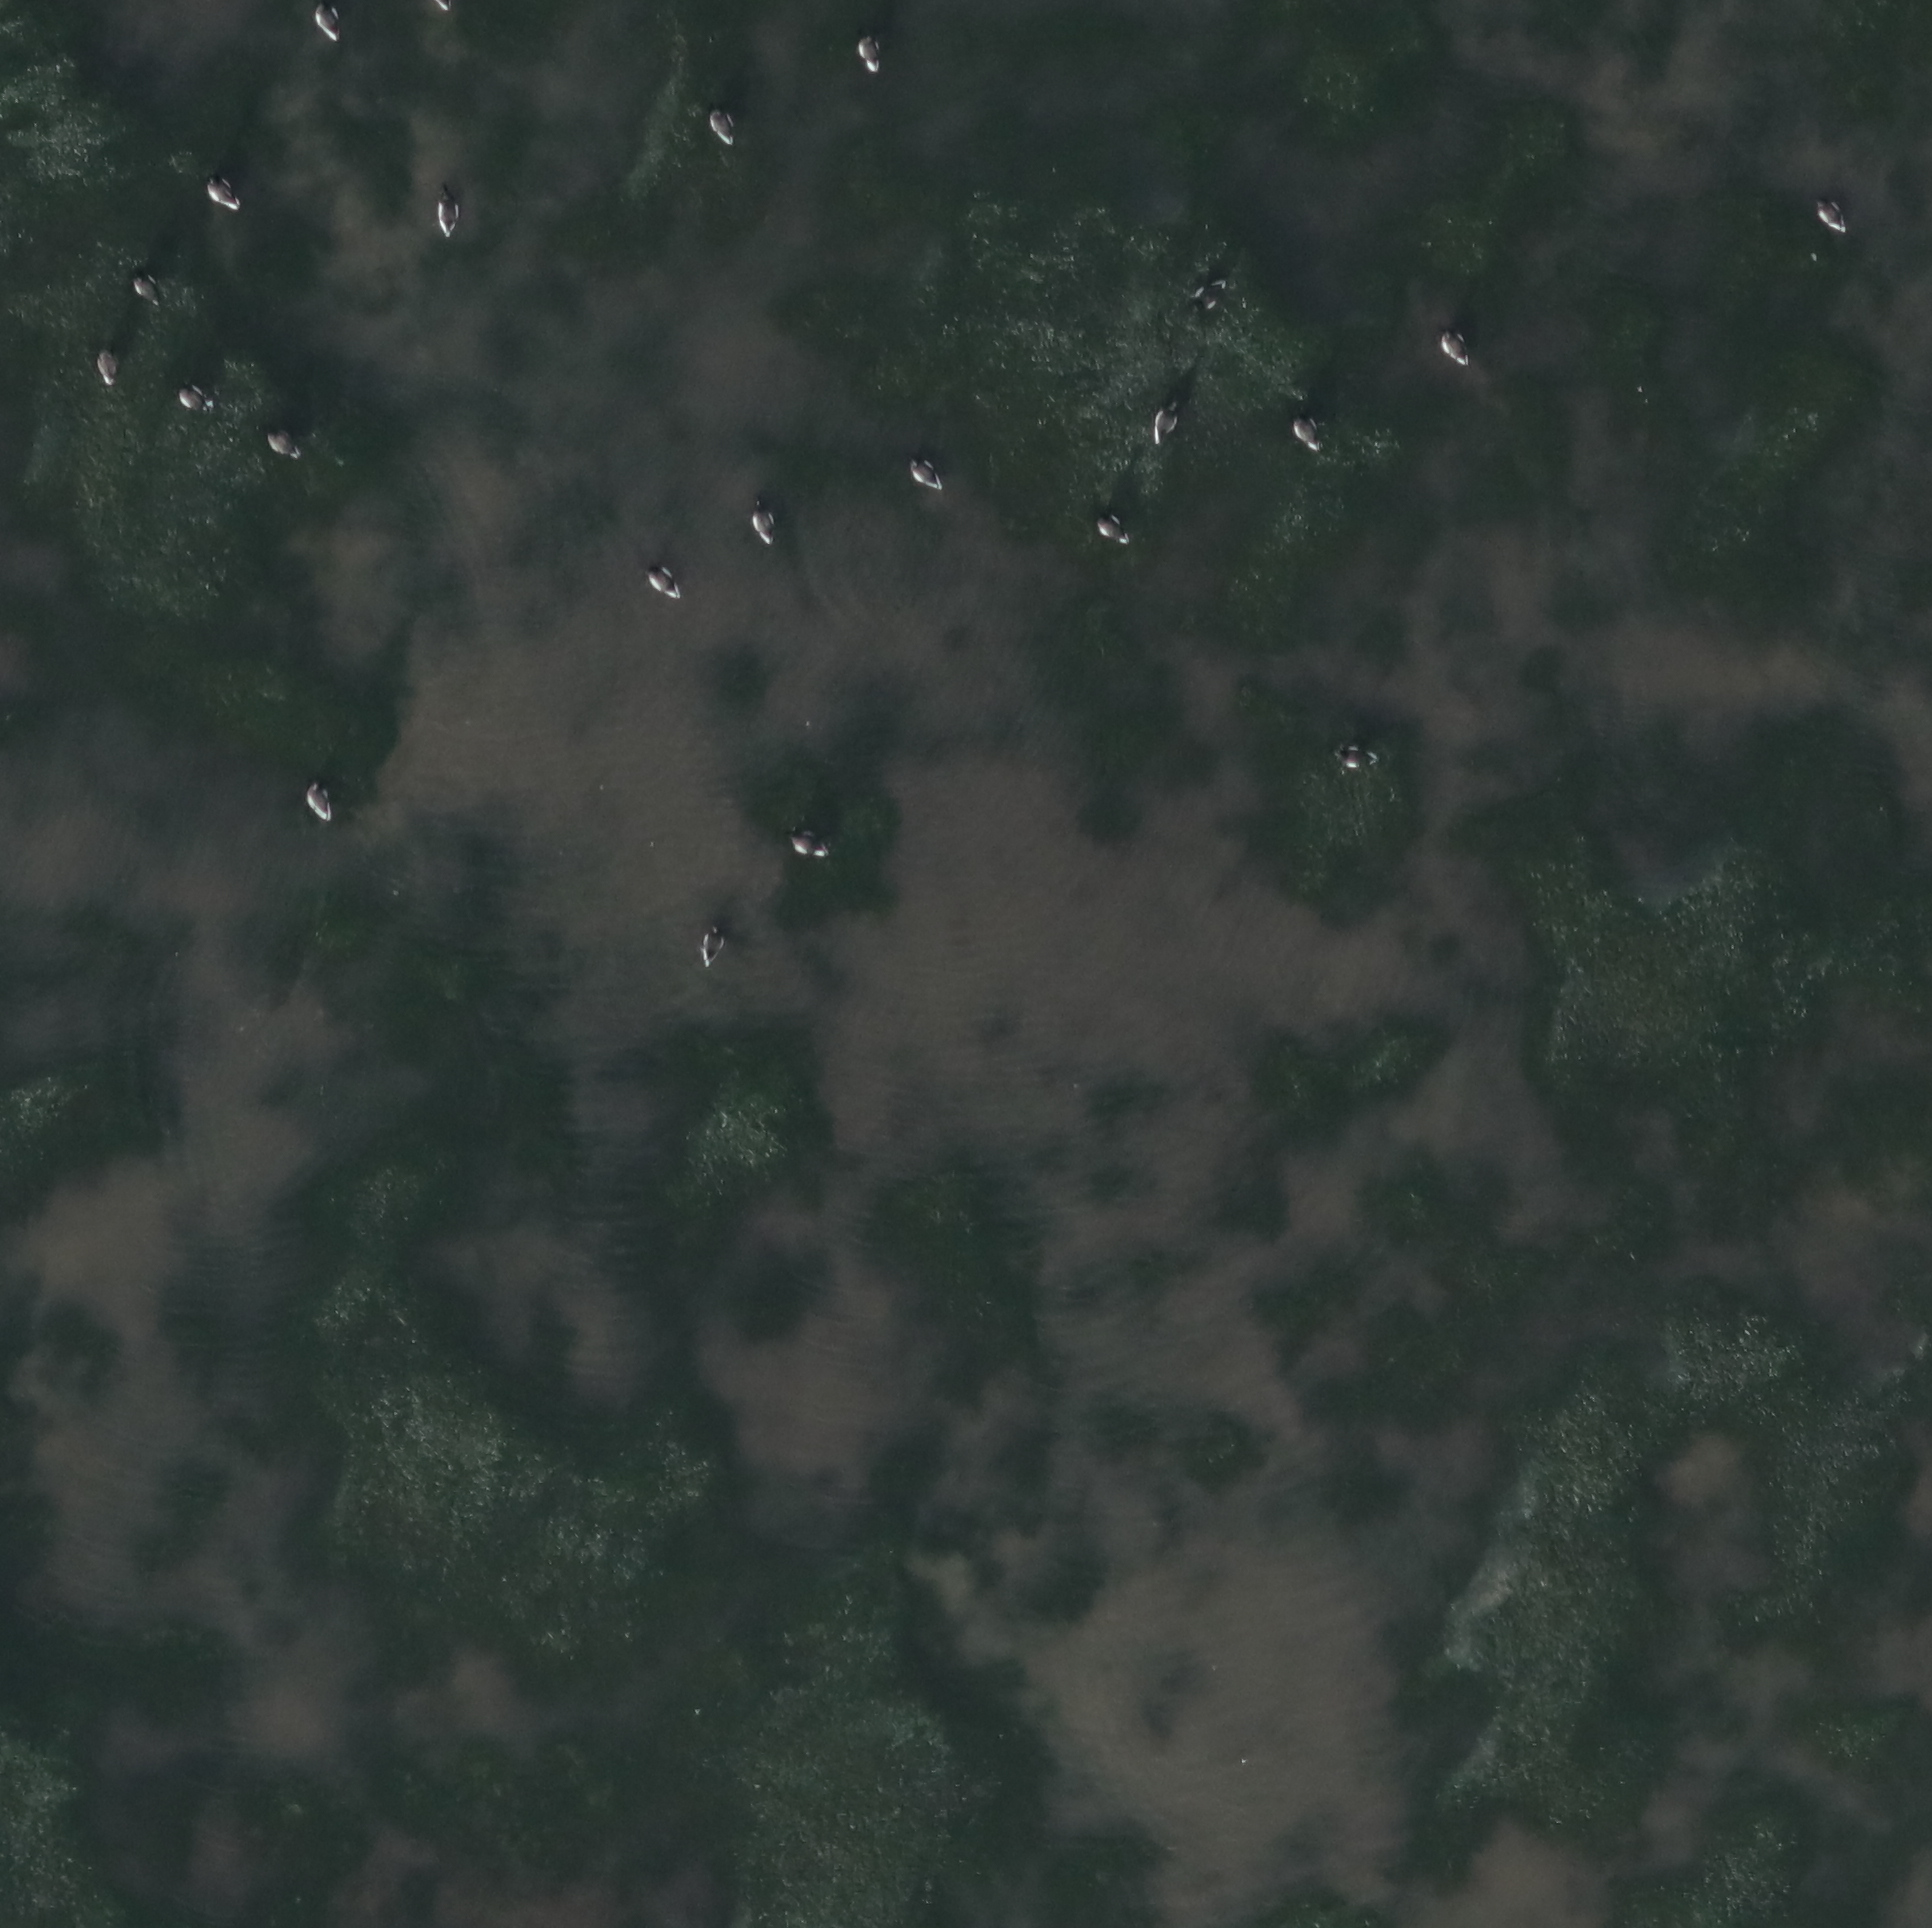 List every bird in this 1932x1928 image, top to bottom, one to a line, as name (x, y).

brant (327, 21)
brant (870, 52)
brant (723, 126)
brant (222, 192)
brant (447, 214)
brant (1831, 216)
brant (148, 287)
brant (1207, 297)
brant (1455, 345)
brant (108, 366)
brant (193, 397)
brant (1164, 425)
brant (1307, 431)
brant (283, 443)
brant (926, 473)
brant (763, 523)
brant (1113, 528)
brant (664, 580)
brant (1355, 756)
brant (318, 800)
brant (806, 843)
brant (714, 943)